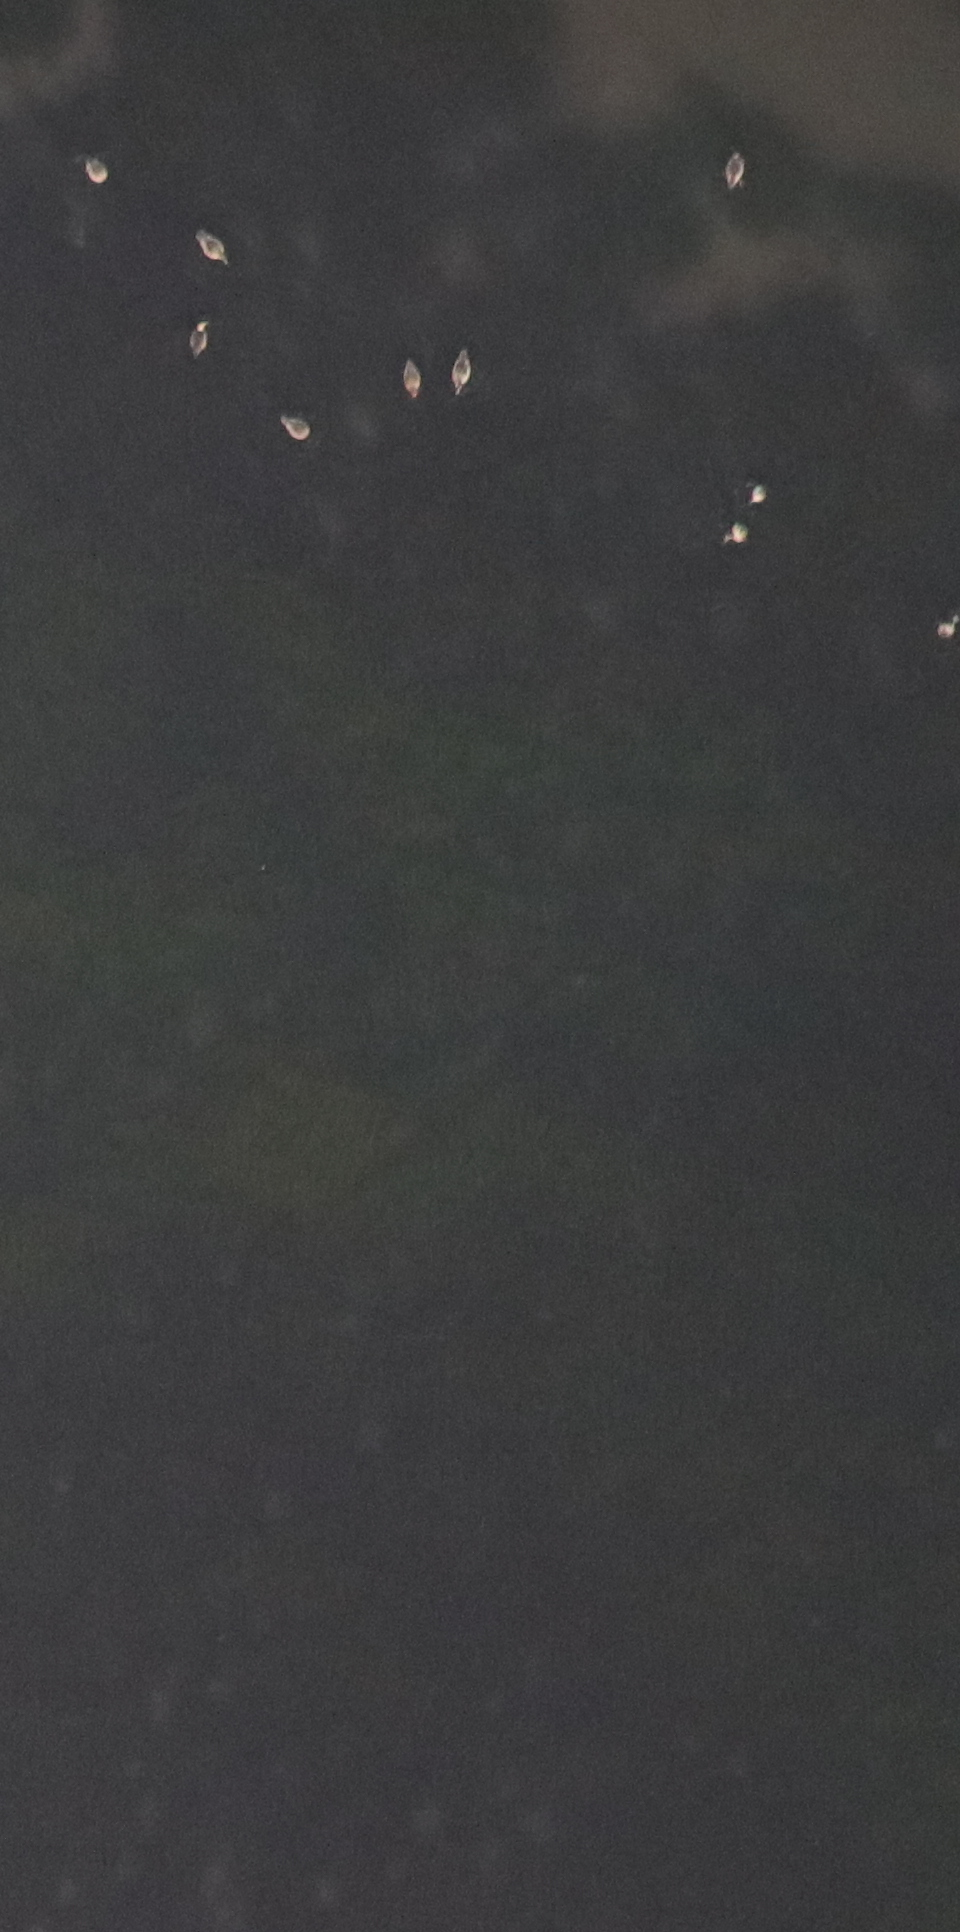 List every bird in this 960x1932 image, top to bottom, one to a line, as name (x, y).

other bird (98, 171)
other bird (732, 174)
other bird (209, 245)
other bird (194, 339)
other bird (460, 372)
other bird (410, 378)
other bird (299, 432)
other bird (753, 486)
other bird (734, 531)
other bird (943, 628)